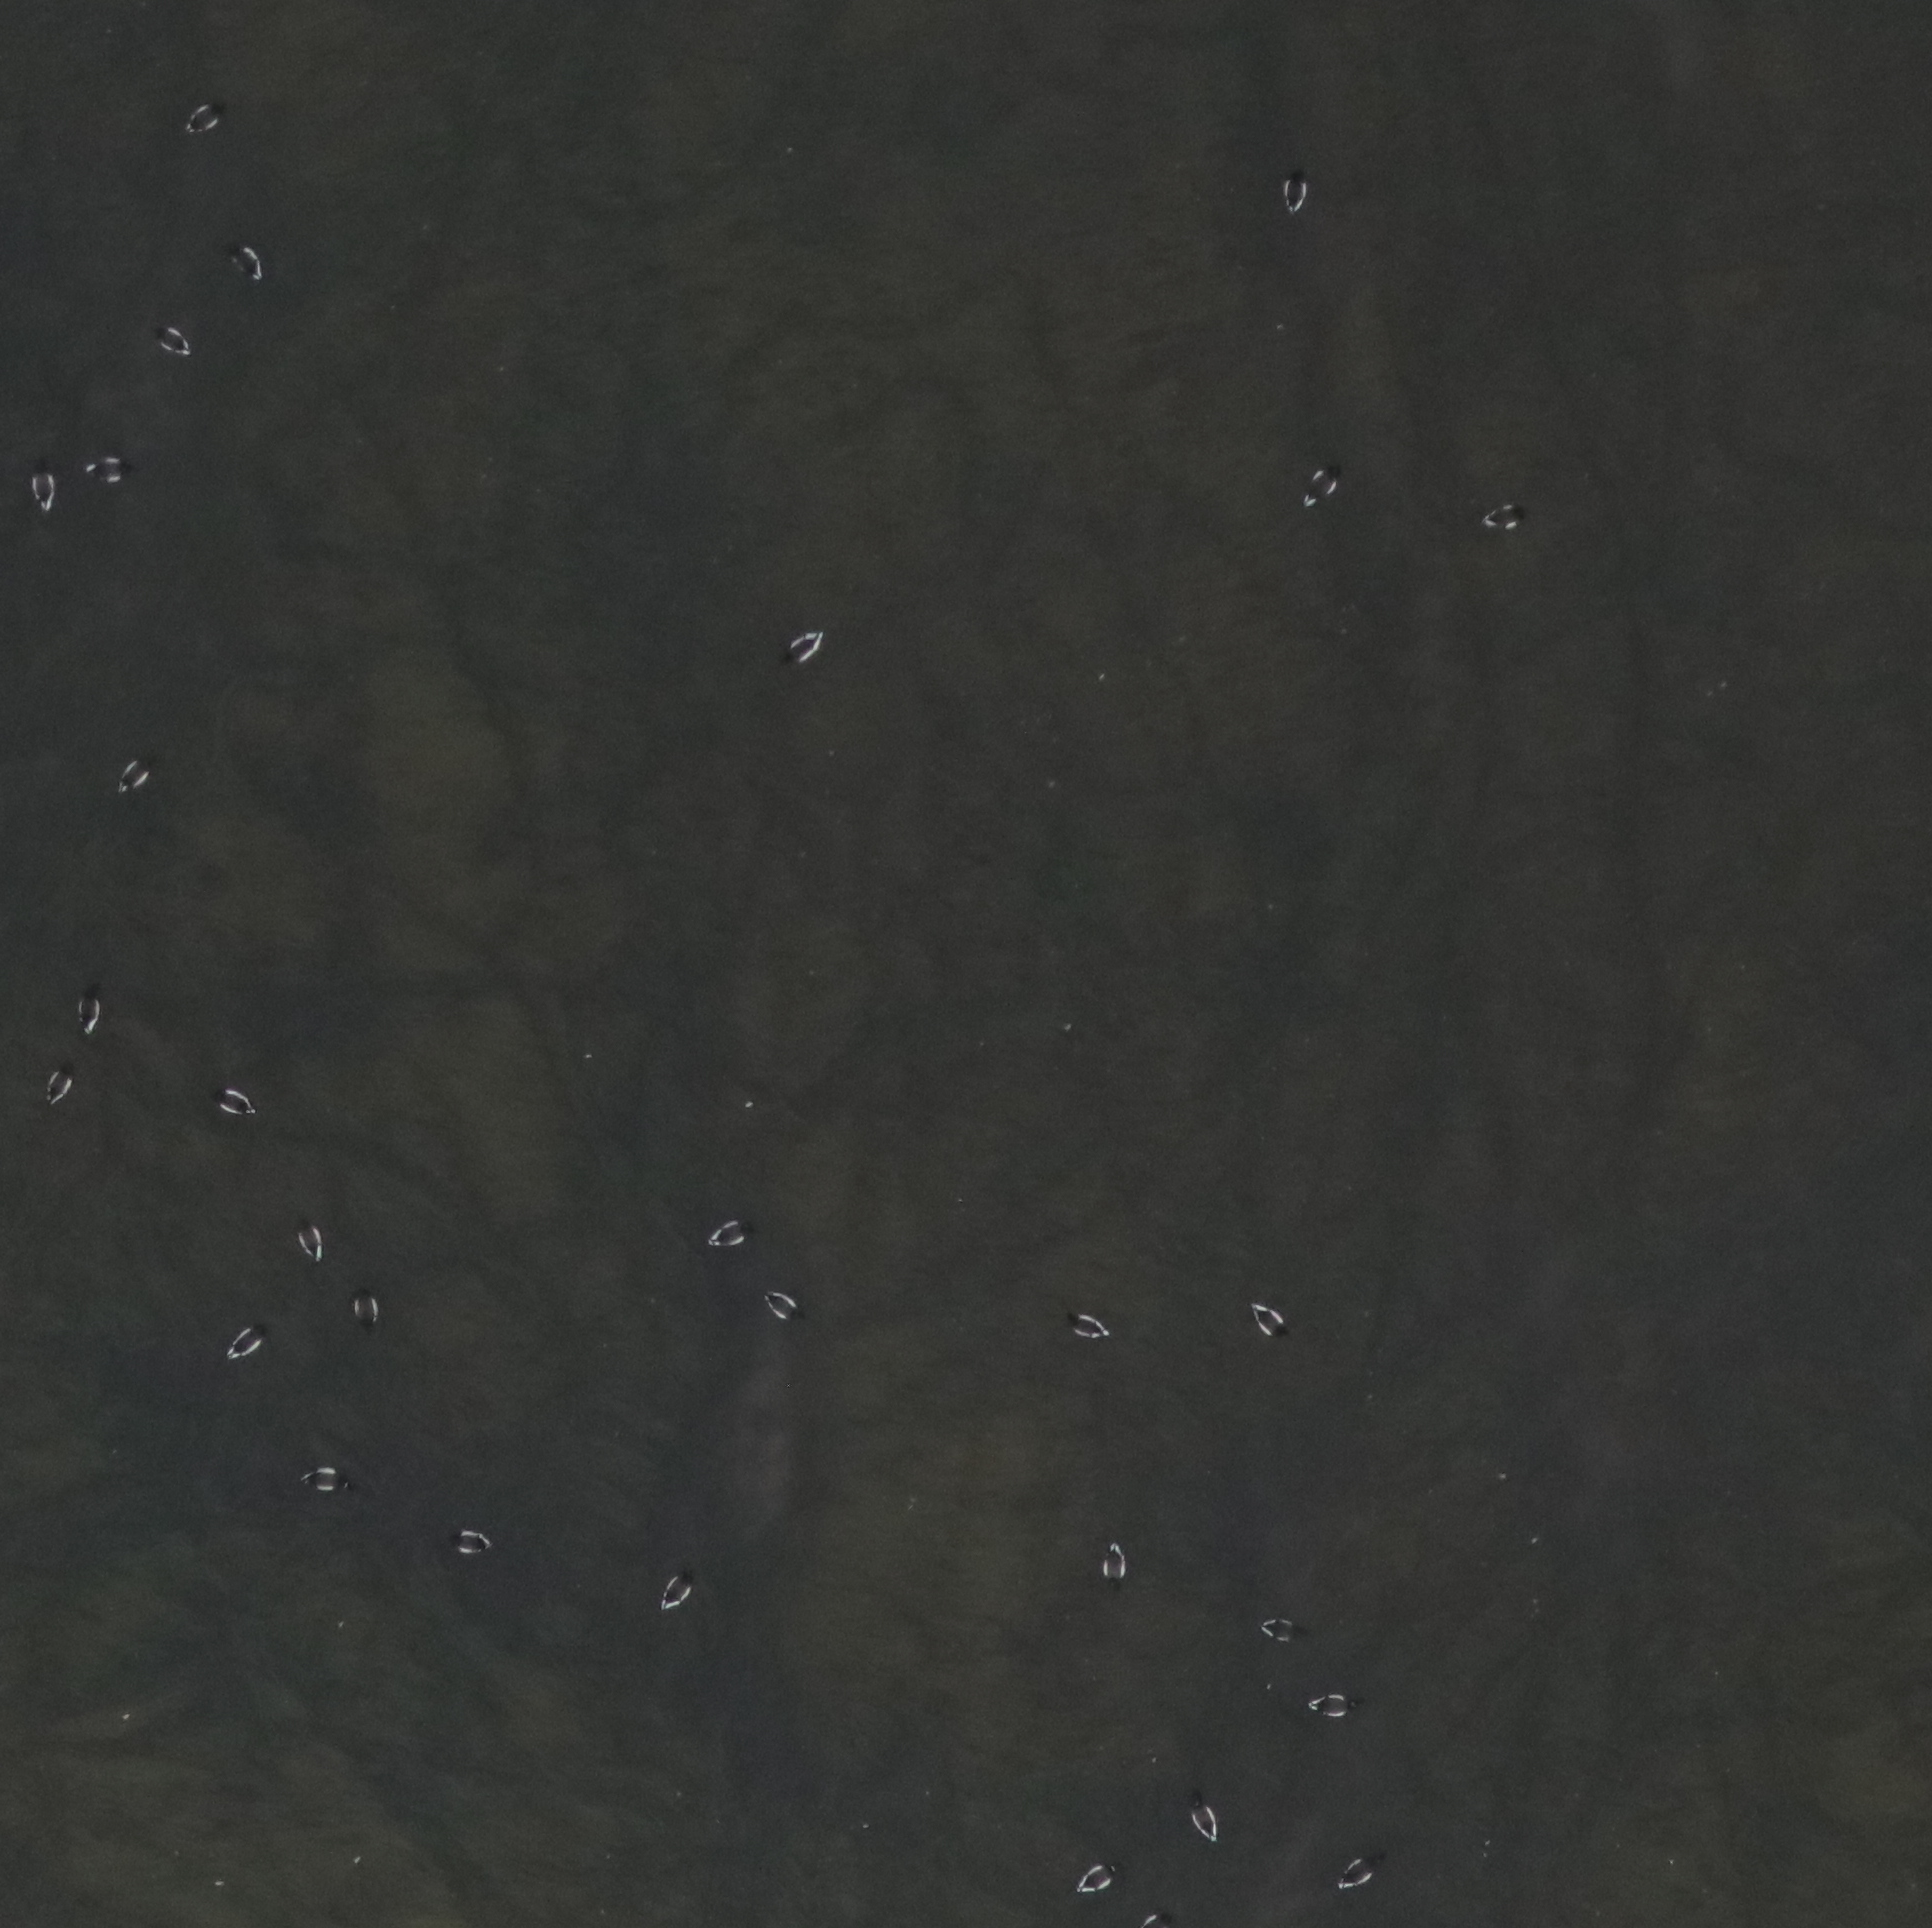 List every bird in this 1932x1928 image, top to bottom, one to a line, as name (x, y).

brant (204, 119)
brant (1296, 191)
brant (247, 256)
brant (173, 340)
brant (108, 470)
brant (1326, 484)
brant (41, 486)
brant (1505, 516)
brant (804, 649)
brant (135, 774)
brant (90, 1013)
brant (58, 1086)
brant (235, 1102)
brant (732, 1234)
brant (311, 1240)
brant (782, 1305)
brant (367, 1310)
brant (1270, 1321)
brant (1086, 1326)
brant (245, 1342)
brant (325, 1480)
brant (471, 1542)
brant (1114, 1564)
brant (677, 1590)
brant (1281, 1631)
brant (1334, 1707)
brant (1204, 1820)
brant (1358, 1873)
brant (1097, 1879)